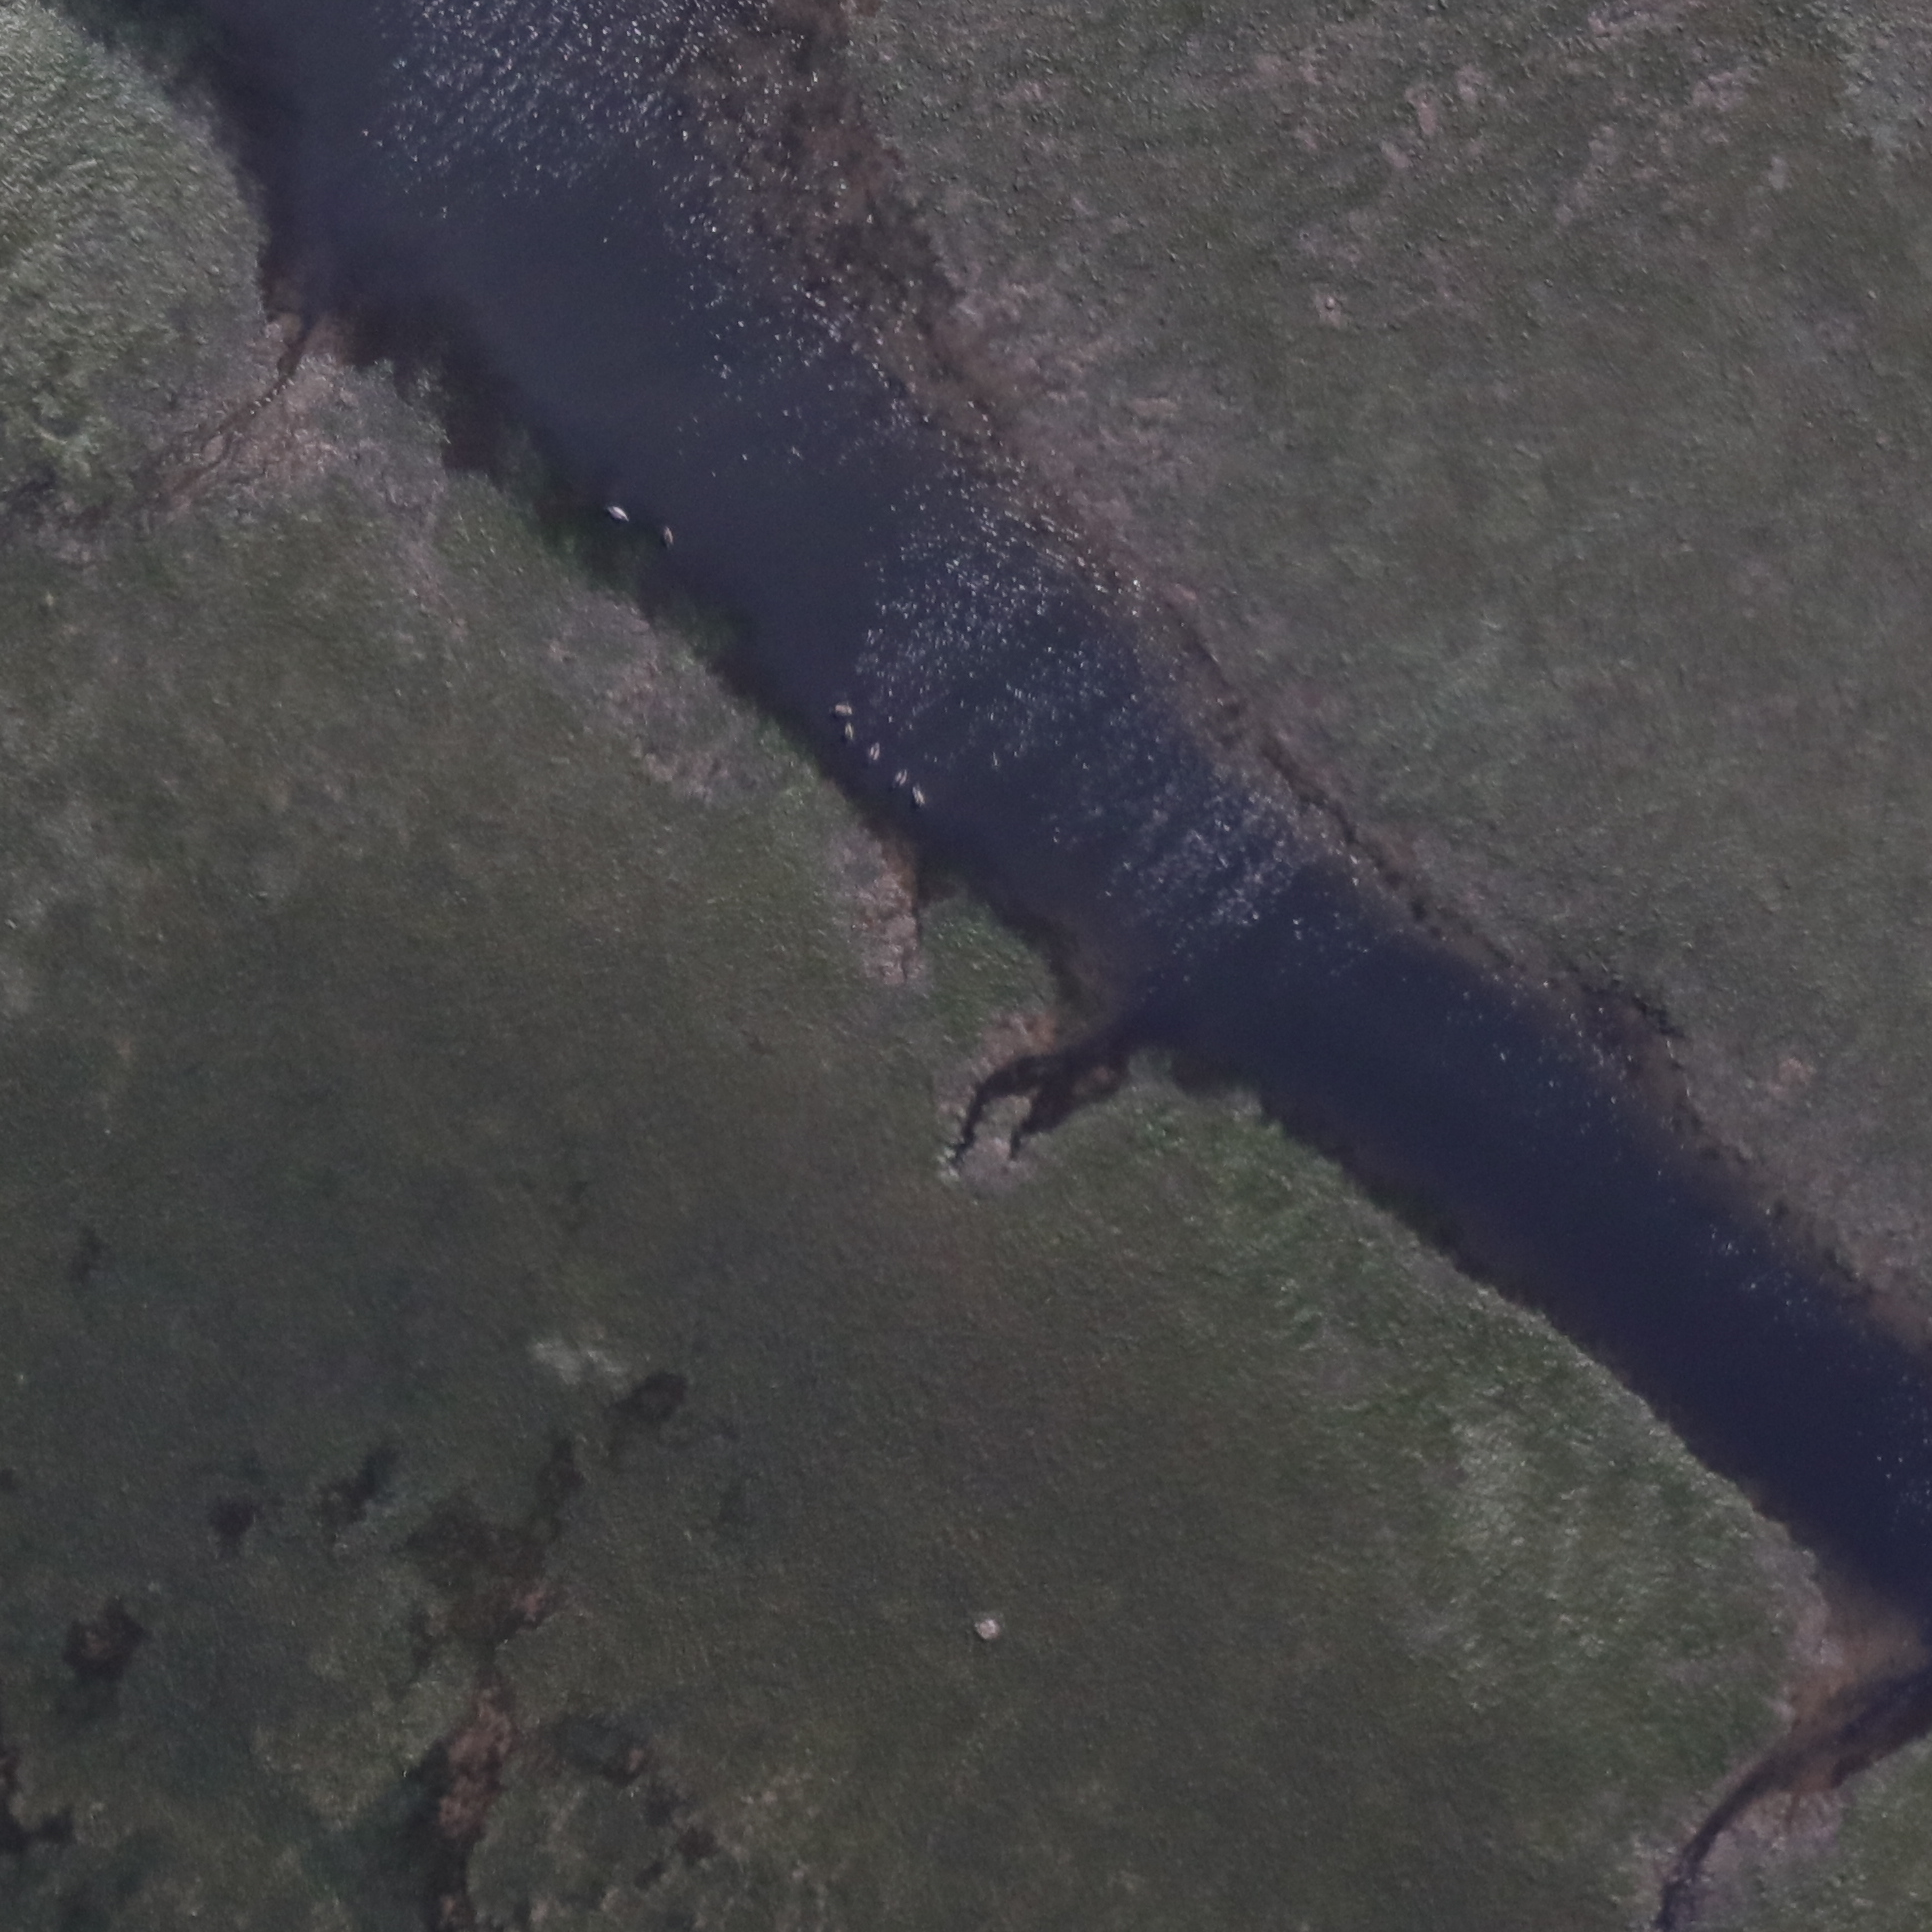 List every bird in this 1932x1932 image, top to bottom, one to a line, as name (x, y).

other bird (619, 513)
other bird (667, 536)
other bird (842, 710)
other bird (850, 734)
other bird (875, 755)
other bird (896, 780)
other bird (919, 798)